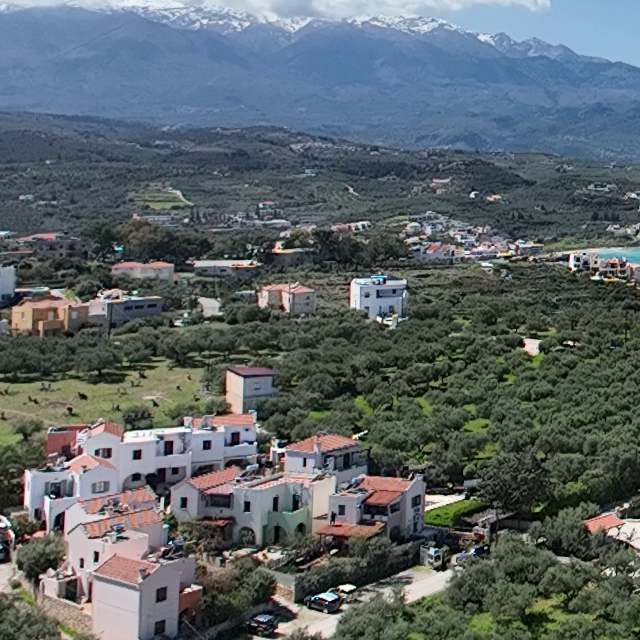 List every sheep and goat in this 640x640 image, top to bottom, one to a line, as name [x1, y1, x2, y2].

None